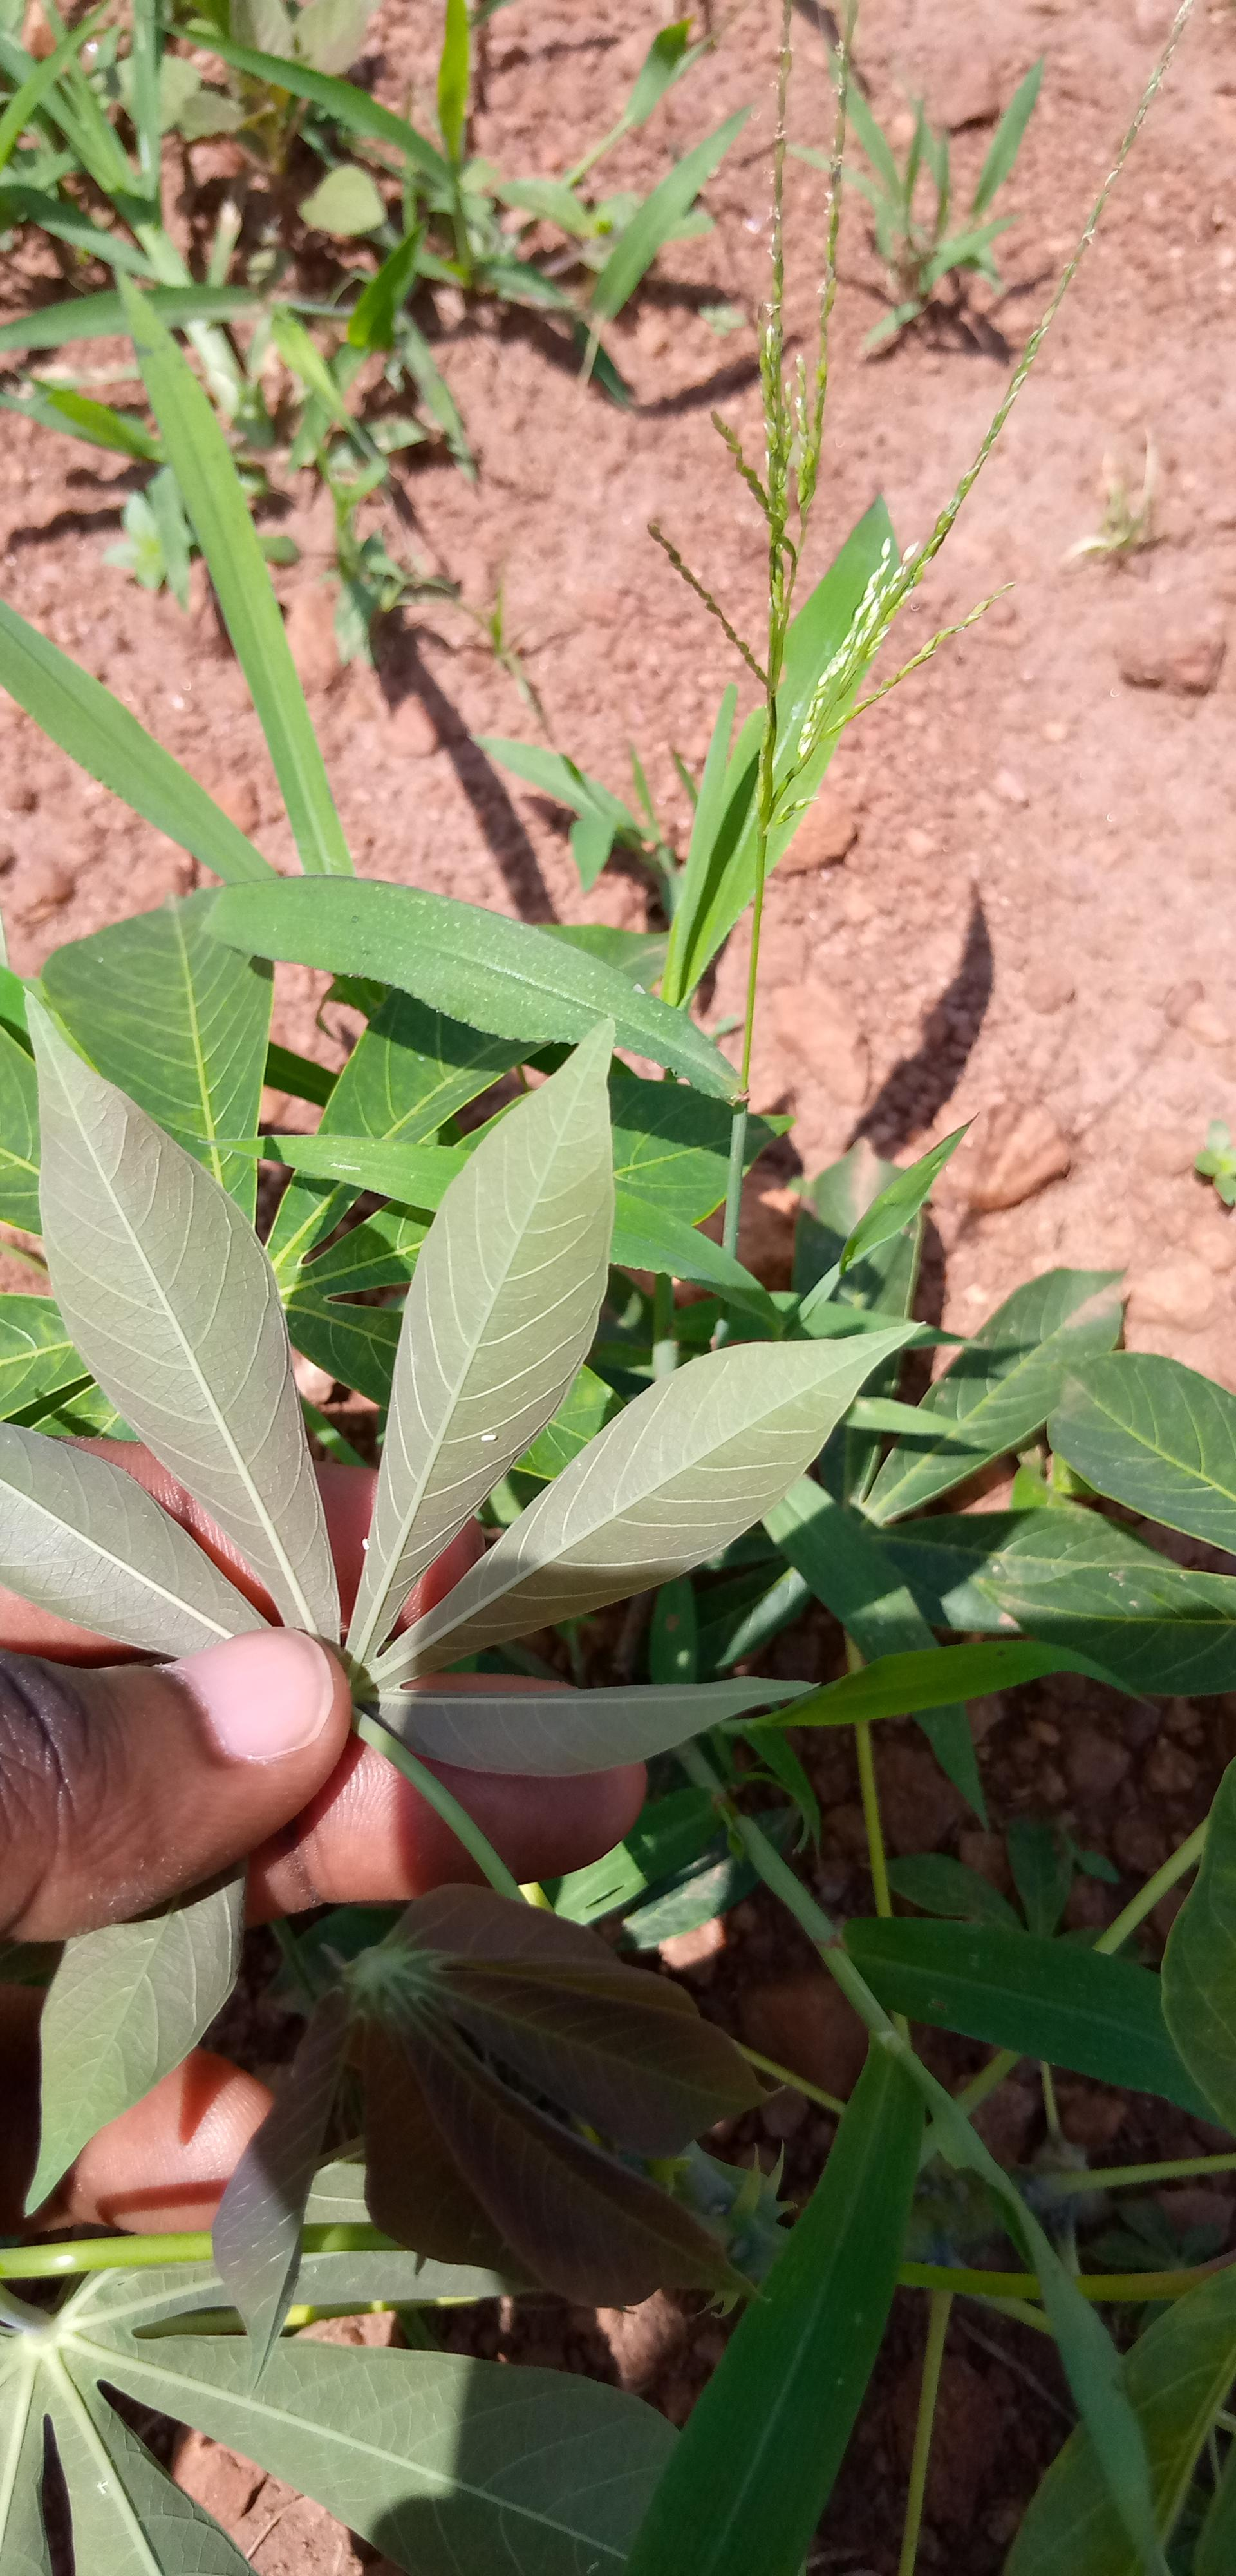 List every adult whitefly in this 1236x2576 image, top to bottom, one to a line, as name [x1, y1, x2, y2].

whitefly [473, 1430, 501, 1450]
whitefly [350, 1526, 373, 1557]